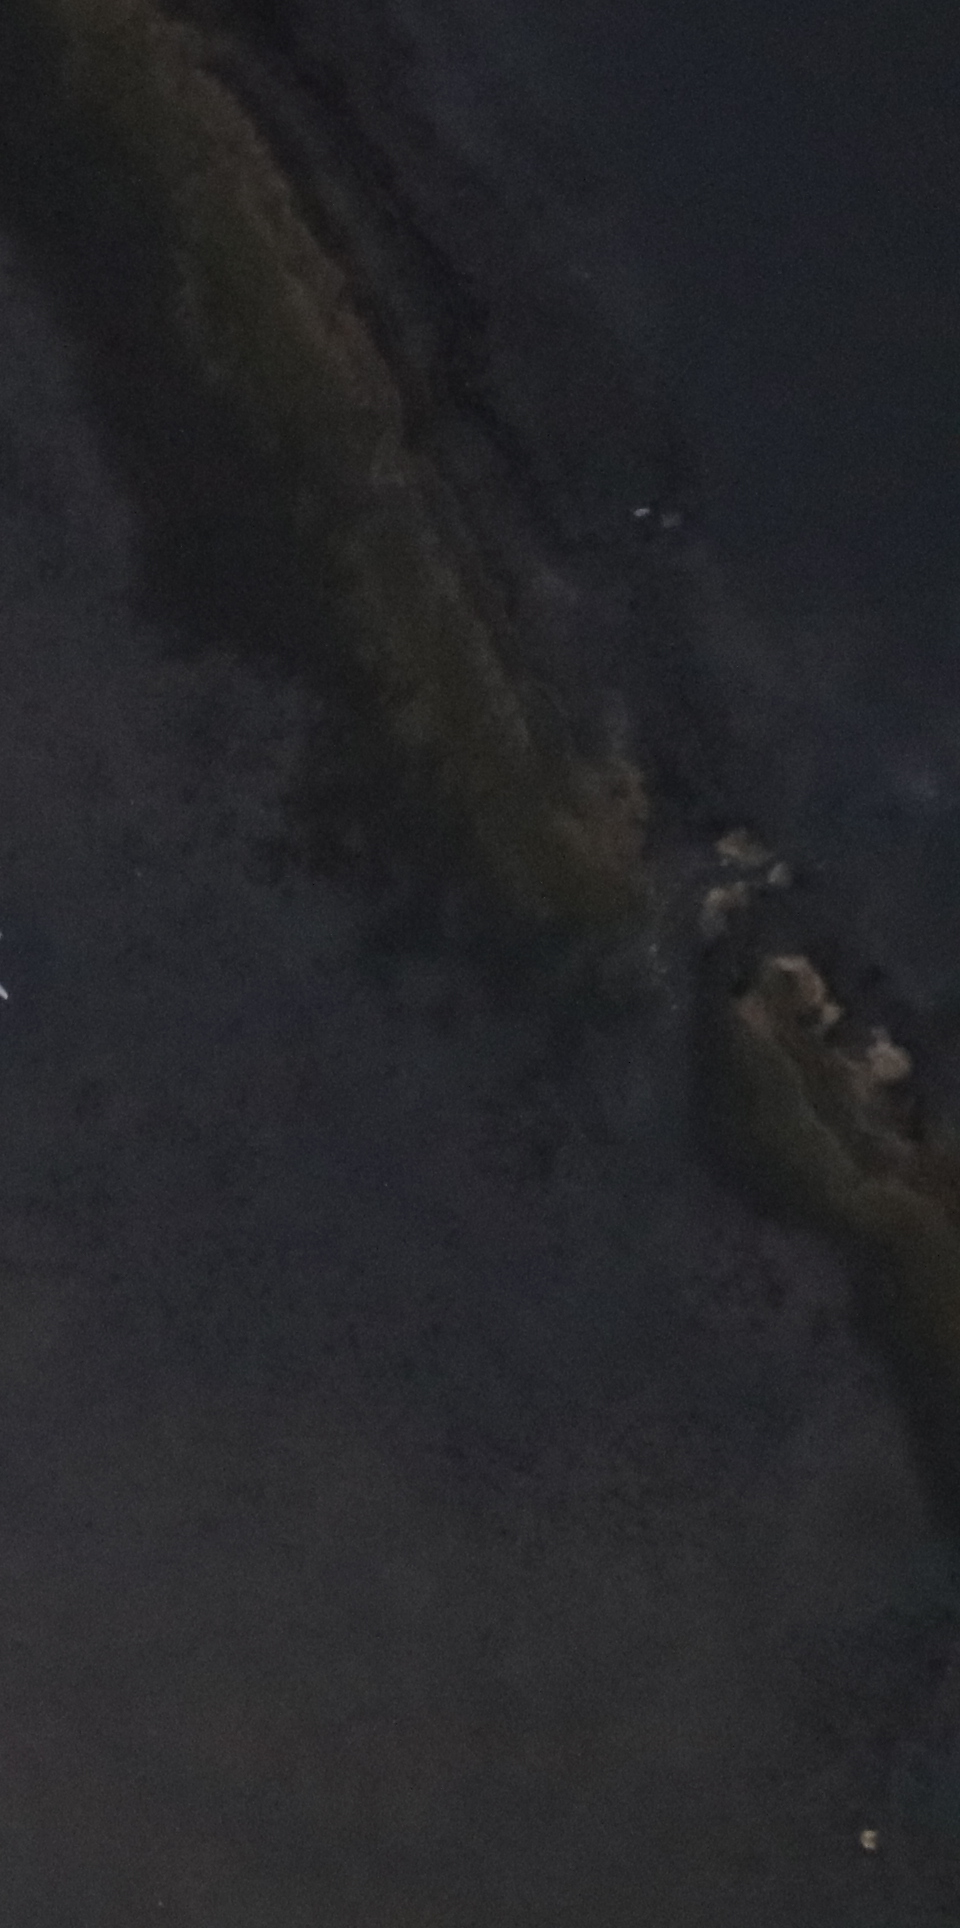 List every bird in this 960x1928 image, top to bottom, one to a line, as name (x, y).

gull (2, 993)